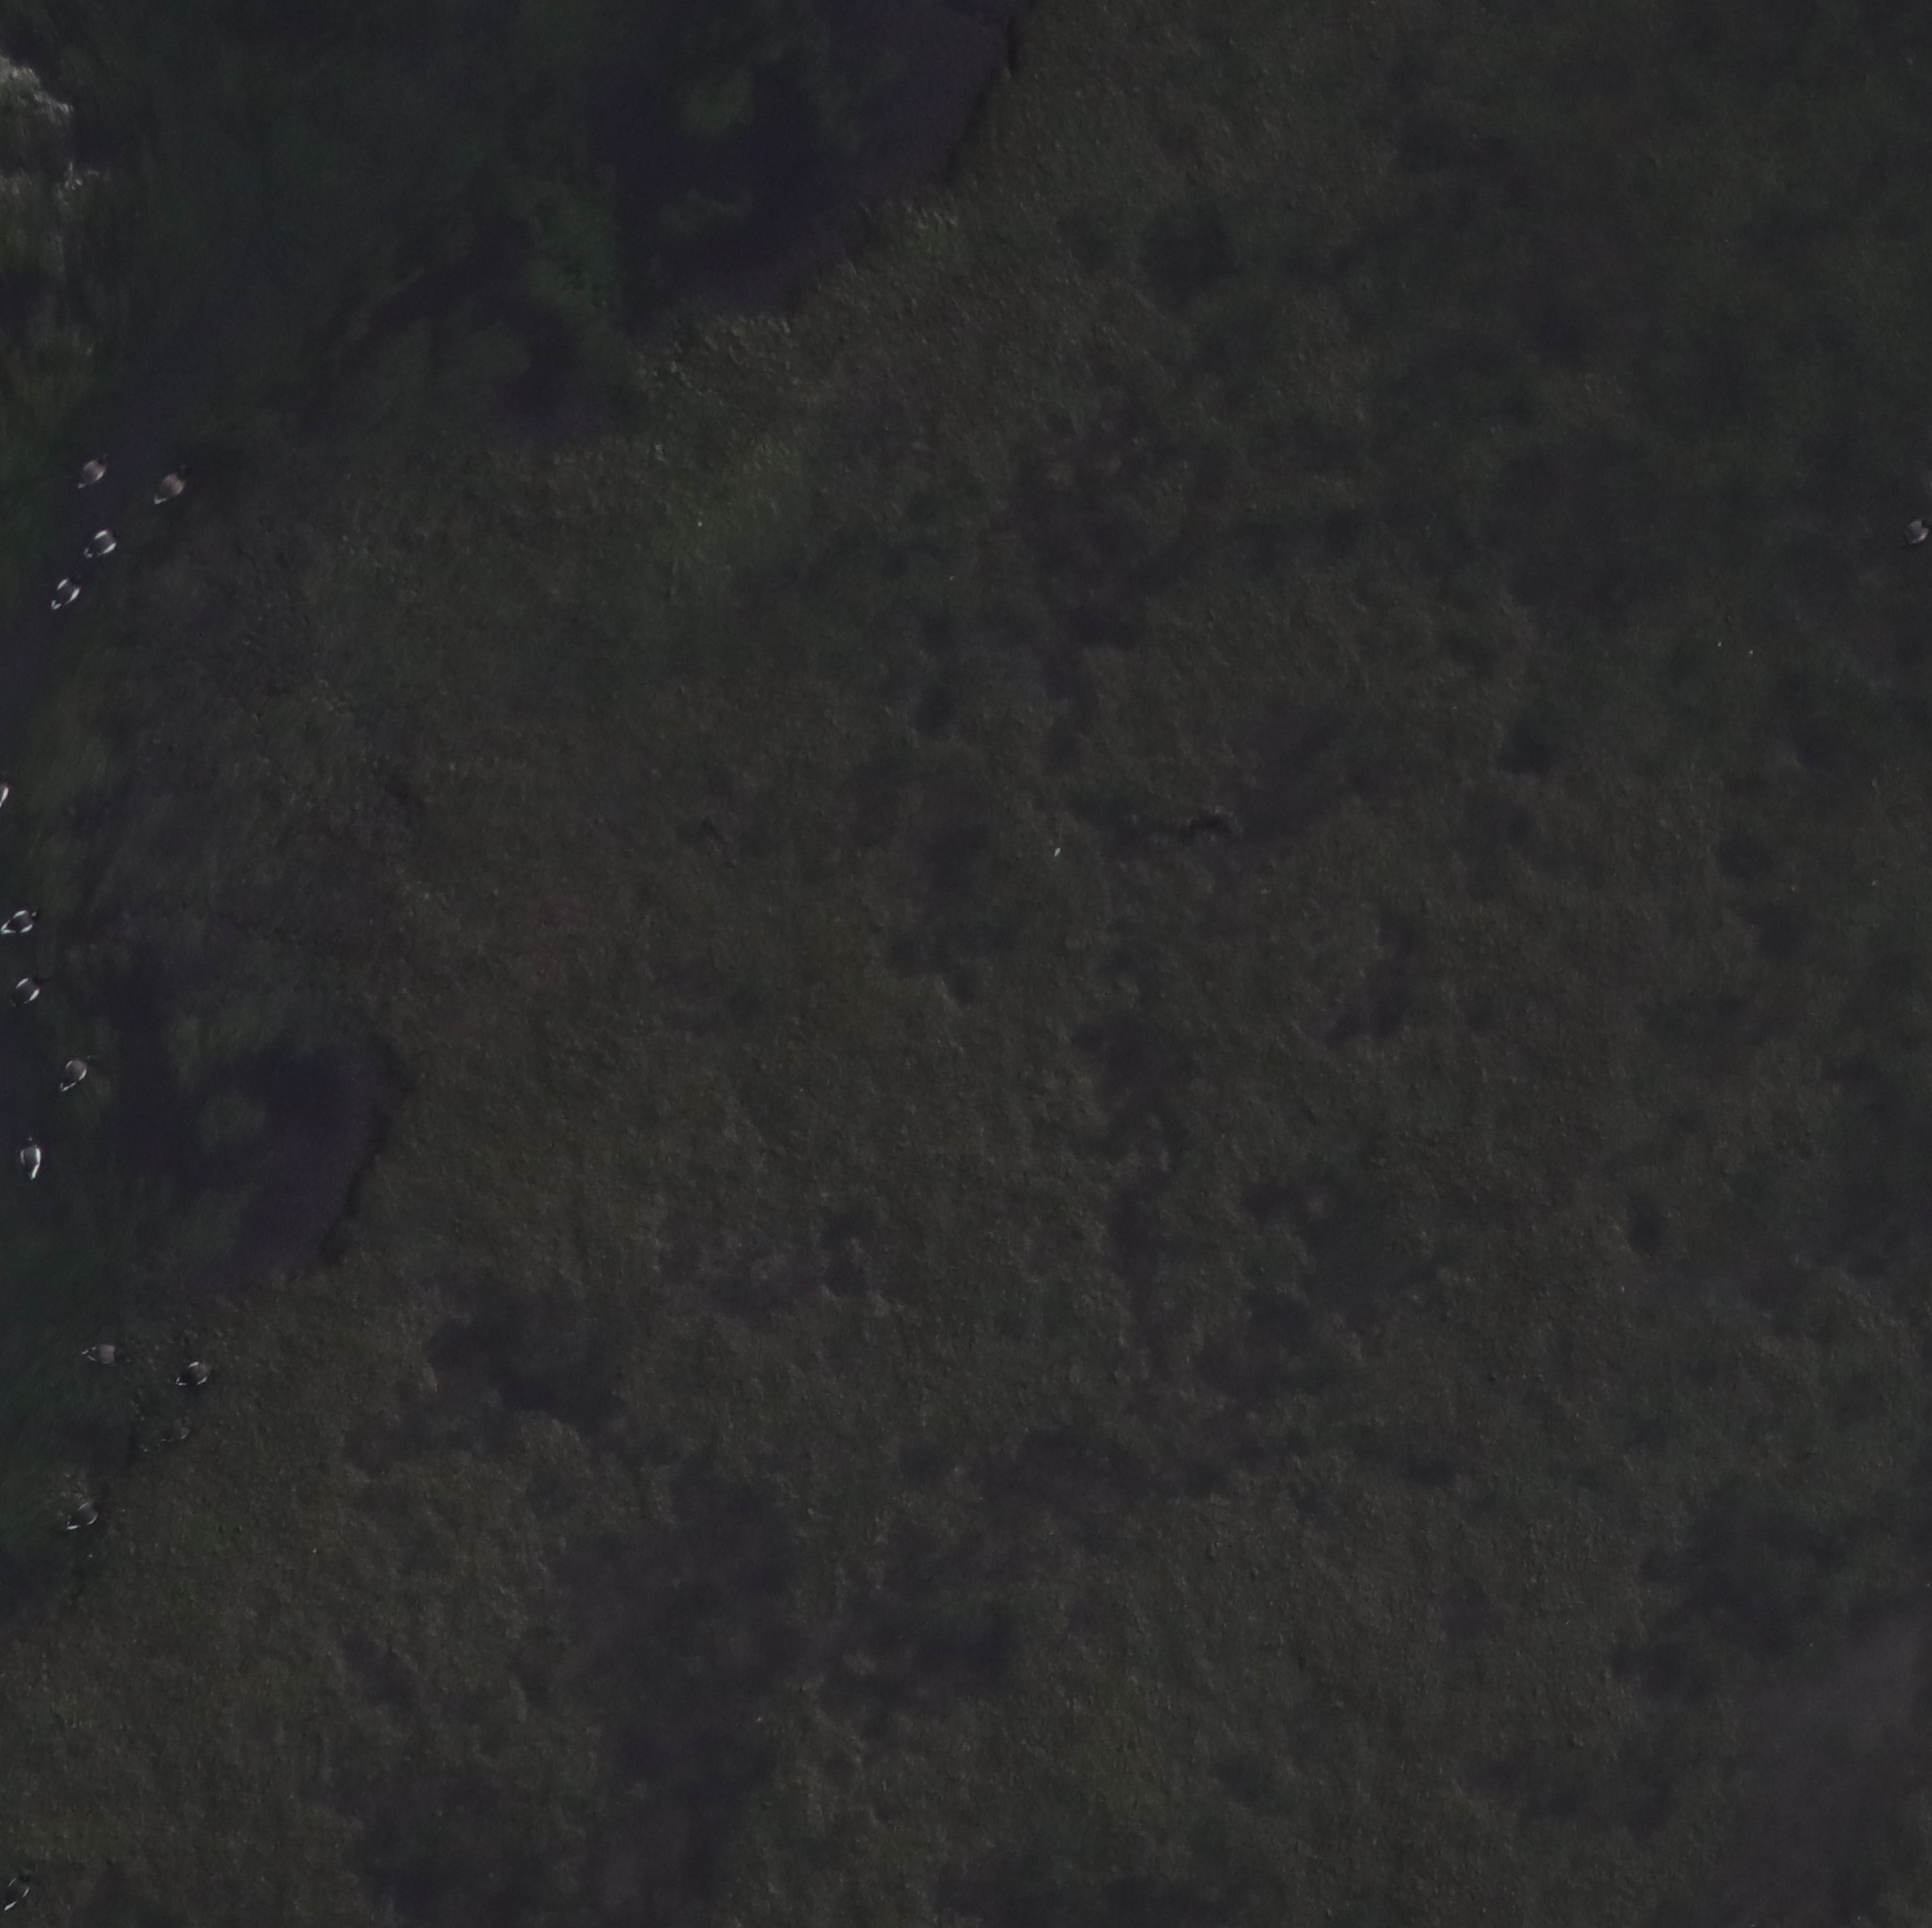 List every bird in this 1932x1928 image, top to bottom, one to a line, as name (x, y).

brant (94, 470)
brant (171, 487)
brant (1914, 527)
brant (102, 544)
brant (69, 590)
brant (21, 921)
brant (28, 989)
brant (74, 1072)
brant (29, 1158)
brant (102, 1354)
brant (195, 1374)
brant (172, 1428)
brant (86, 1511)
brant (18, 1886)